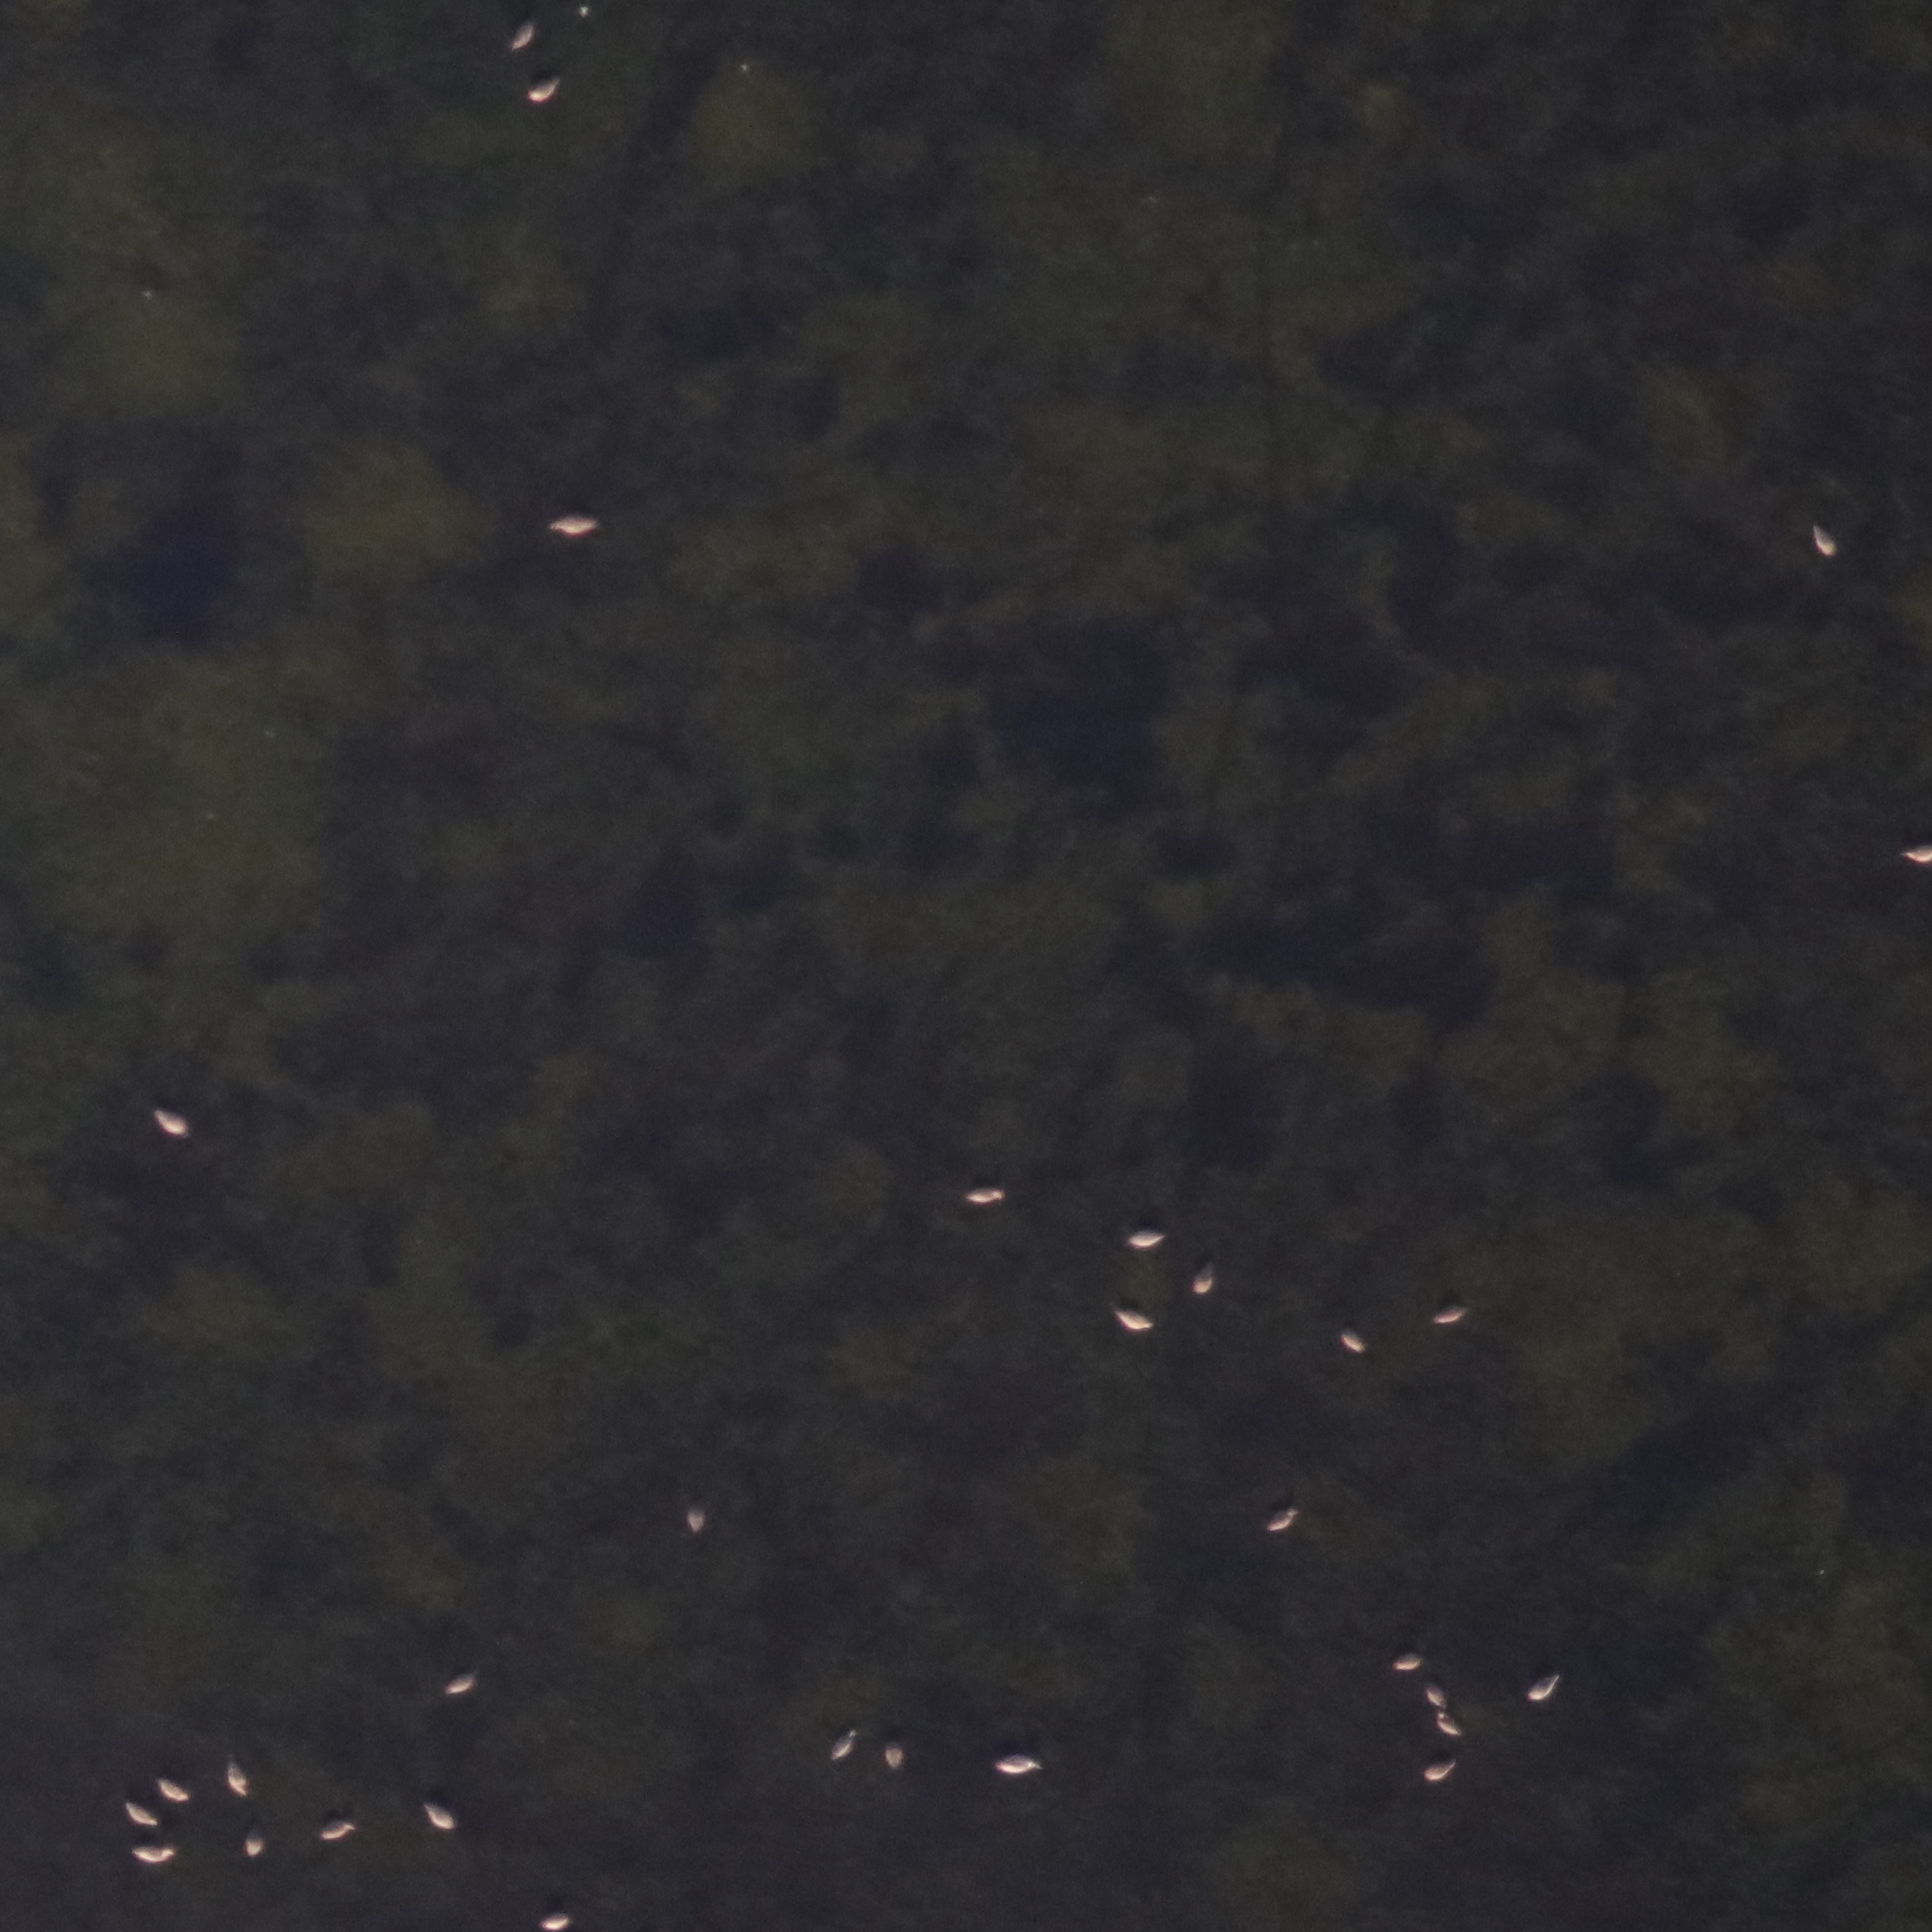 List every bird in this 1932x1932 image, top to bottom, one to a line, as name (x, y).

other bird (525, 40)
other bird (549, 98)
other bird (575, 529)
other bird (1821, 544)
other bird (1925, 854)
other bird (179, 1126)
other bird (983, 1189)
other bird (1147, 1244)
other bird (1204, 1284)
other bird (1452, 1312)
other bird (1133, 1322)
other bird (1350, 1338)
other bird (697, 1520)
other bird (1281, 1523)
other bird (1401, 1663)
other bird (467, 1688)
other bird (1540, 1689)
other bird (1435, 1694)
other bird (1443, 1726)
other bird (839, 1747)
other bird (894, 1759)
other bird (1018, 1763)
other bird (1441, 1774)
other bird (243, 1781)
other bird (173, 1790)
other bird (141, 1813)
other bird (438, 1819)
other bird (333, 1832)
other bird (257, 1839)
other bird (152, 1855)
other bird (548, 1924)